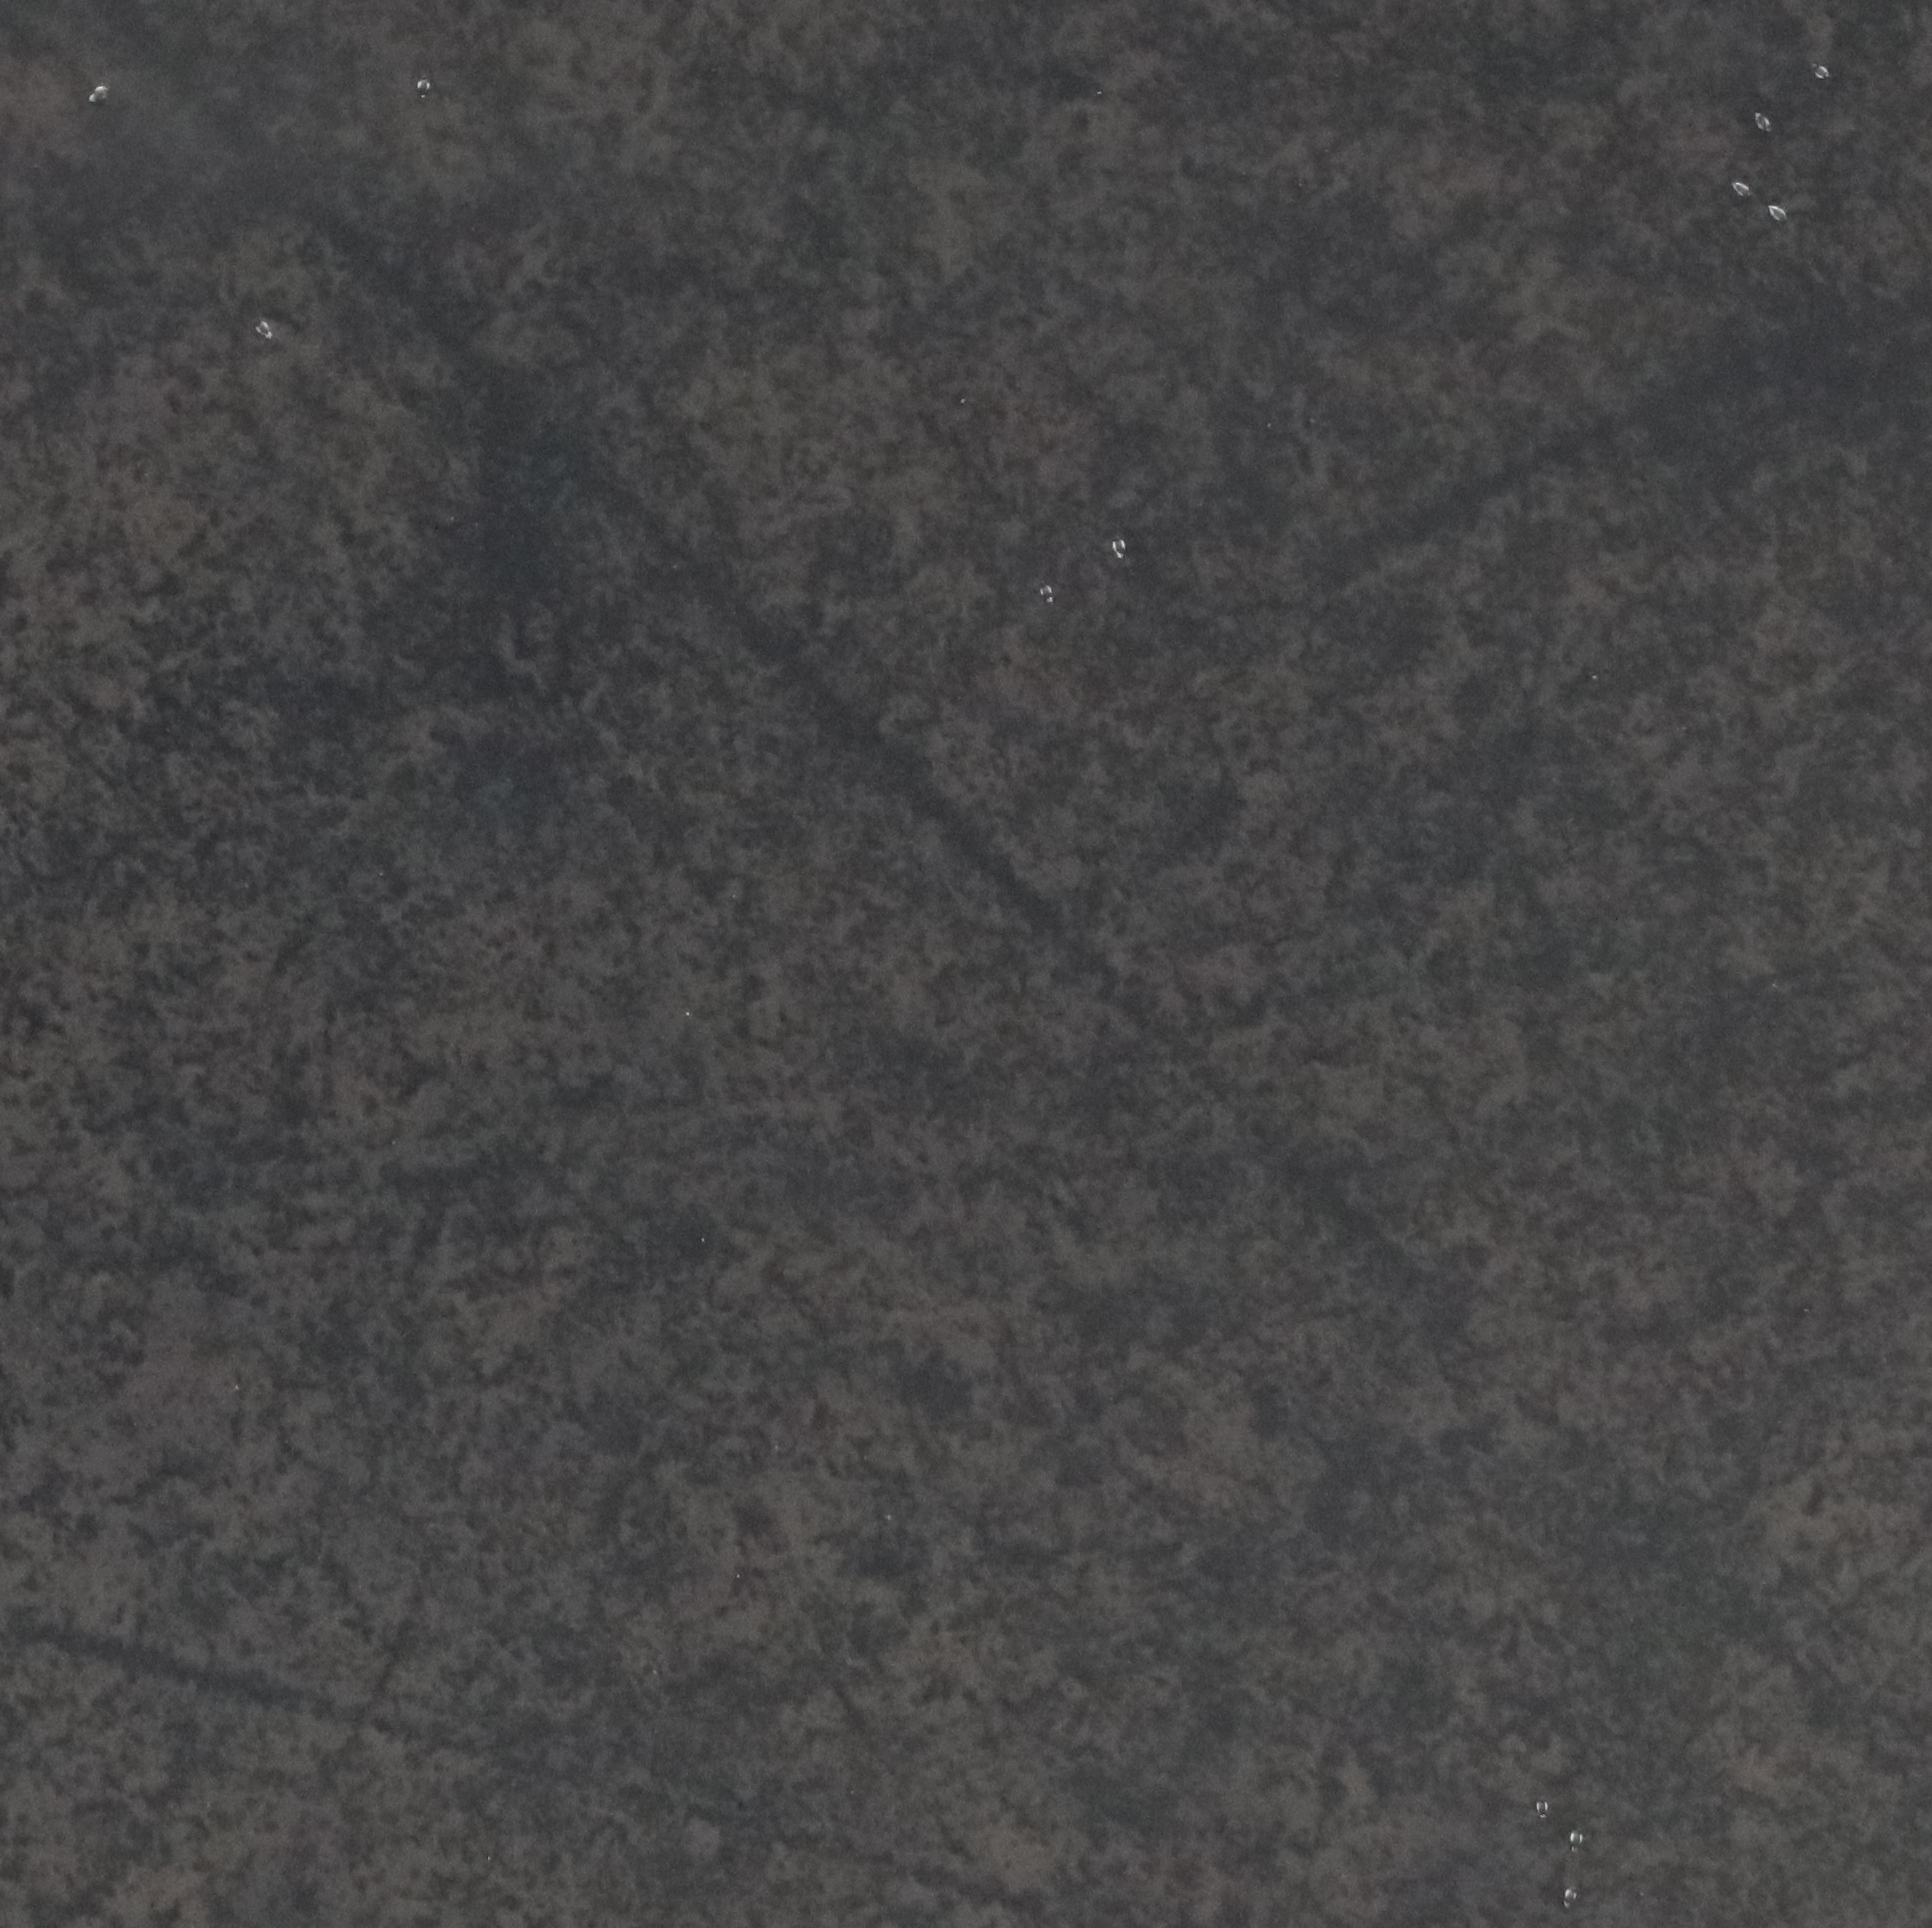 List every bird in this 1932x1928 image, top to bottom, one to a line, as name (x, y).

brant (1827, 72)
brant (424, 97)
brant (104, 101)
brant (1763, 114)
brant (1741, 179)
brant (1785, 207)
brant (261, 326)
brant (1116, 547)
brant (1049, 595)
brant (1542, 1812)
brant (1569, 1845)
brant (1567, 1895)